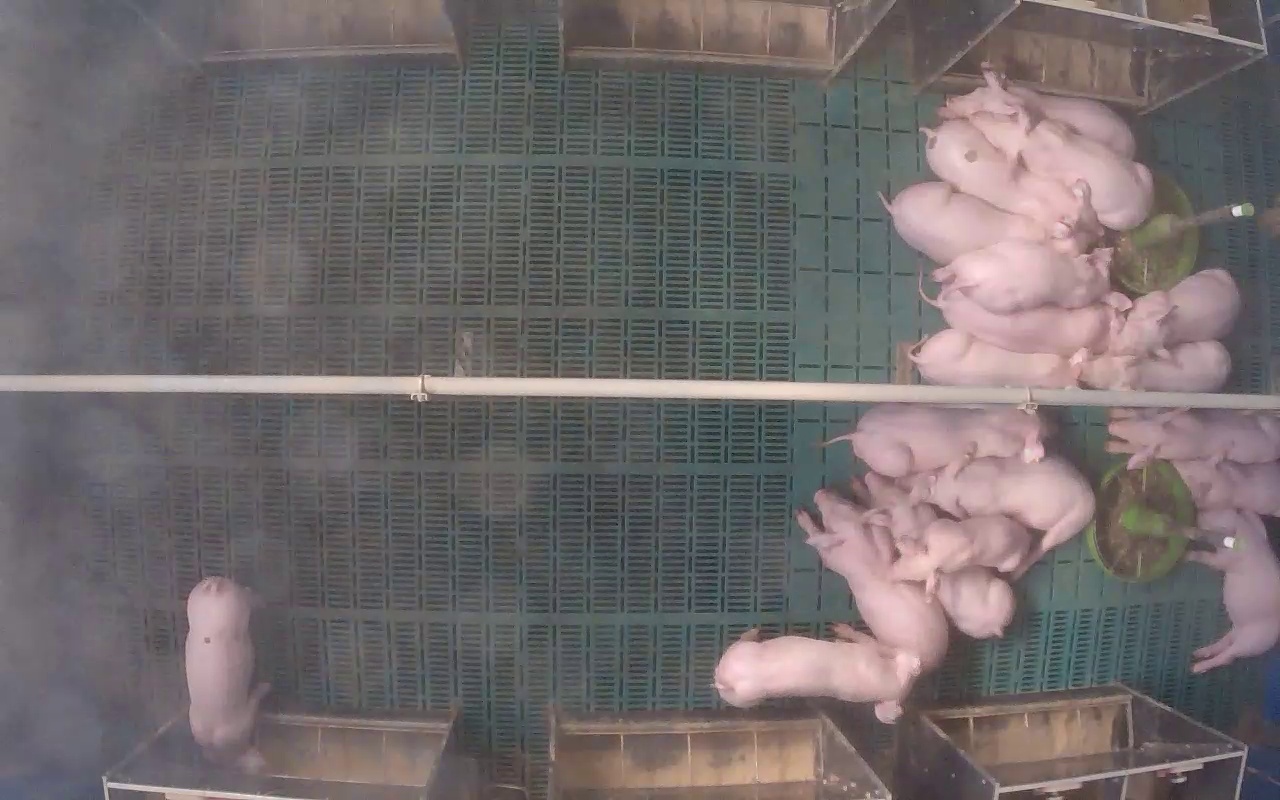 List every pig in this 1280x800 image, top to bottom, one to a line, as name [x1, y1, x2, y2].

pig [947, 63, 1137, 162]
pig [970, 103, 1154, 232]
pig [918, 119, 1107, 241]
pig [877, 182, 1098, 267]
pig [931, 240, 1134, 317]
pig [1105, 269, 1240, 365]
pig [918, 270, 1128, 358]
pig [907, 327, 1091, 385]
pig [1070, 338, 1232, 392]
pig [819, 403, 1063, 477]
pig [1103, 407, 1279, 472]
pig [893, 440, 1097, 586]
pig [1168, 450, 1278, 510]
pig [857, 470, 1019, 641]
pig [794, 488, 951, 678]
pig [886, 516, 1031, 605]
pig [1181, 526, 1278, 676]
pig [182, 574, 273, 773]
pig [711, 623, 923, 726]